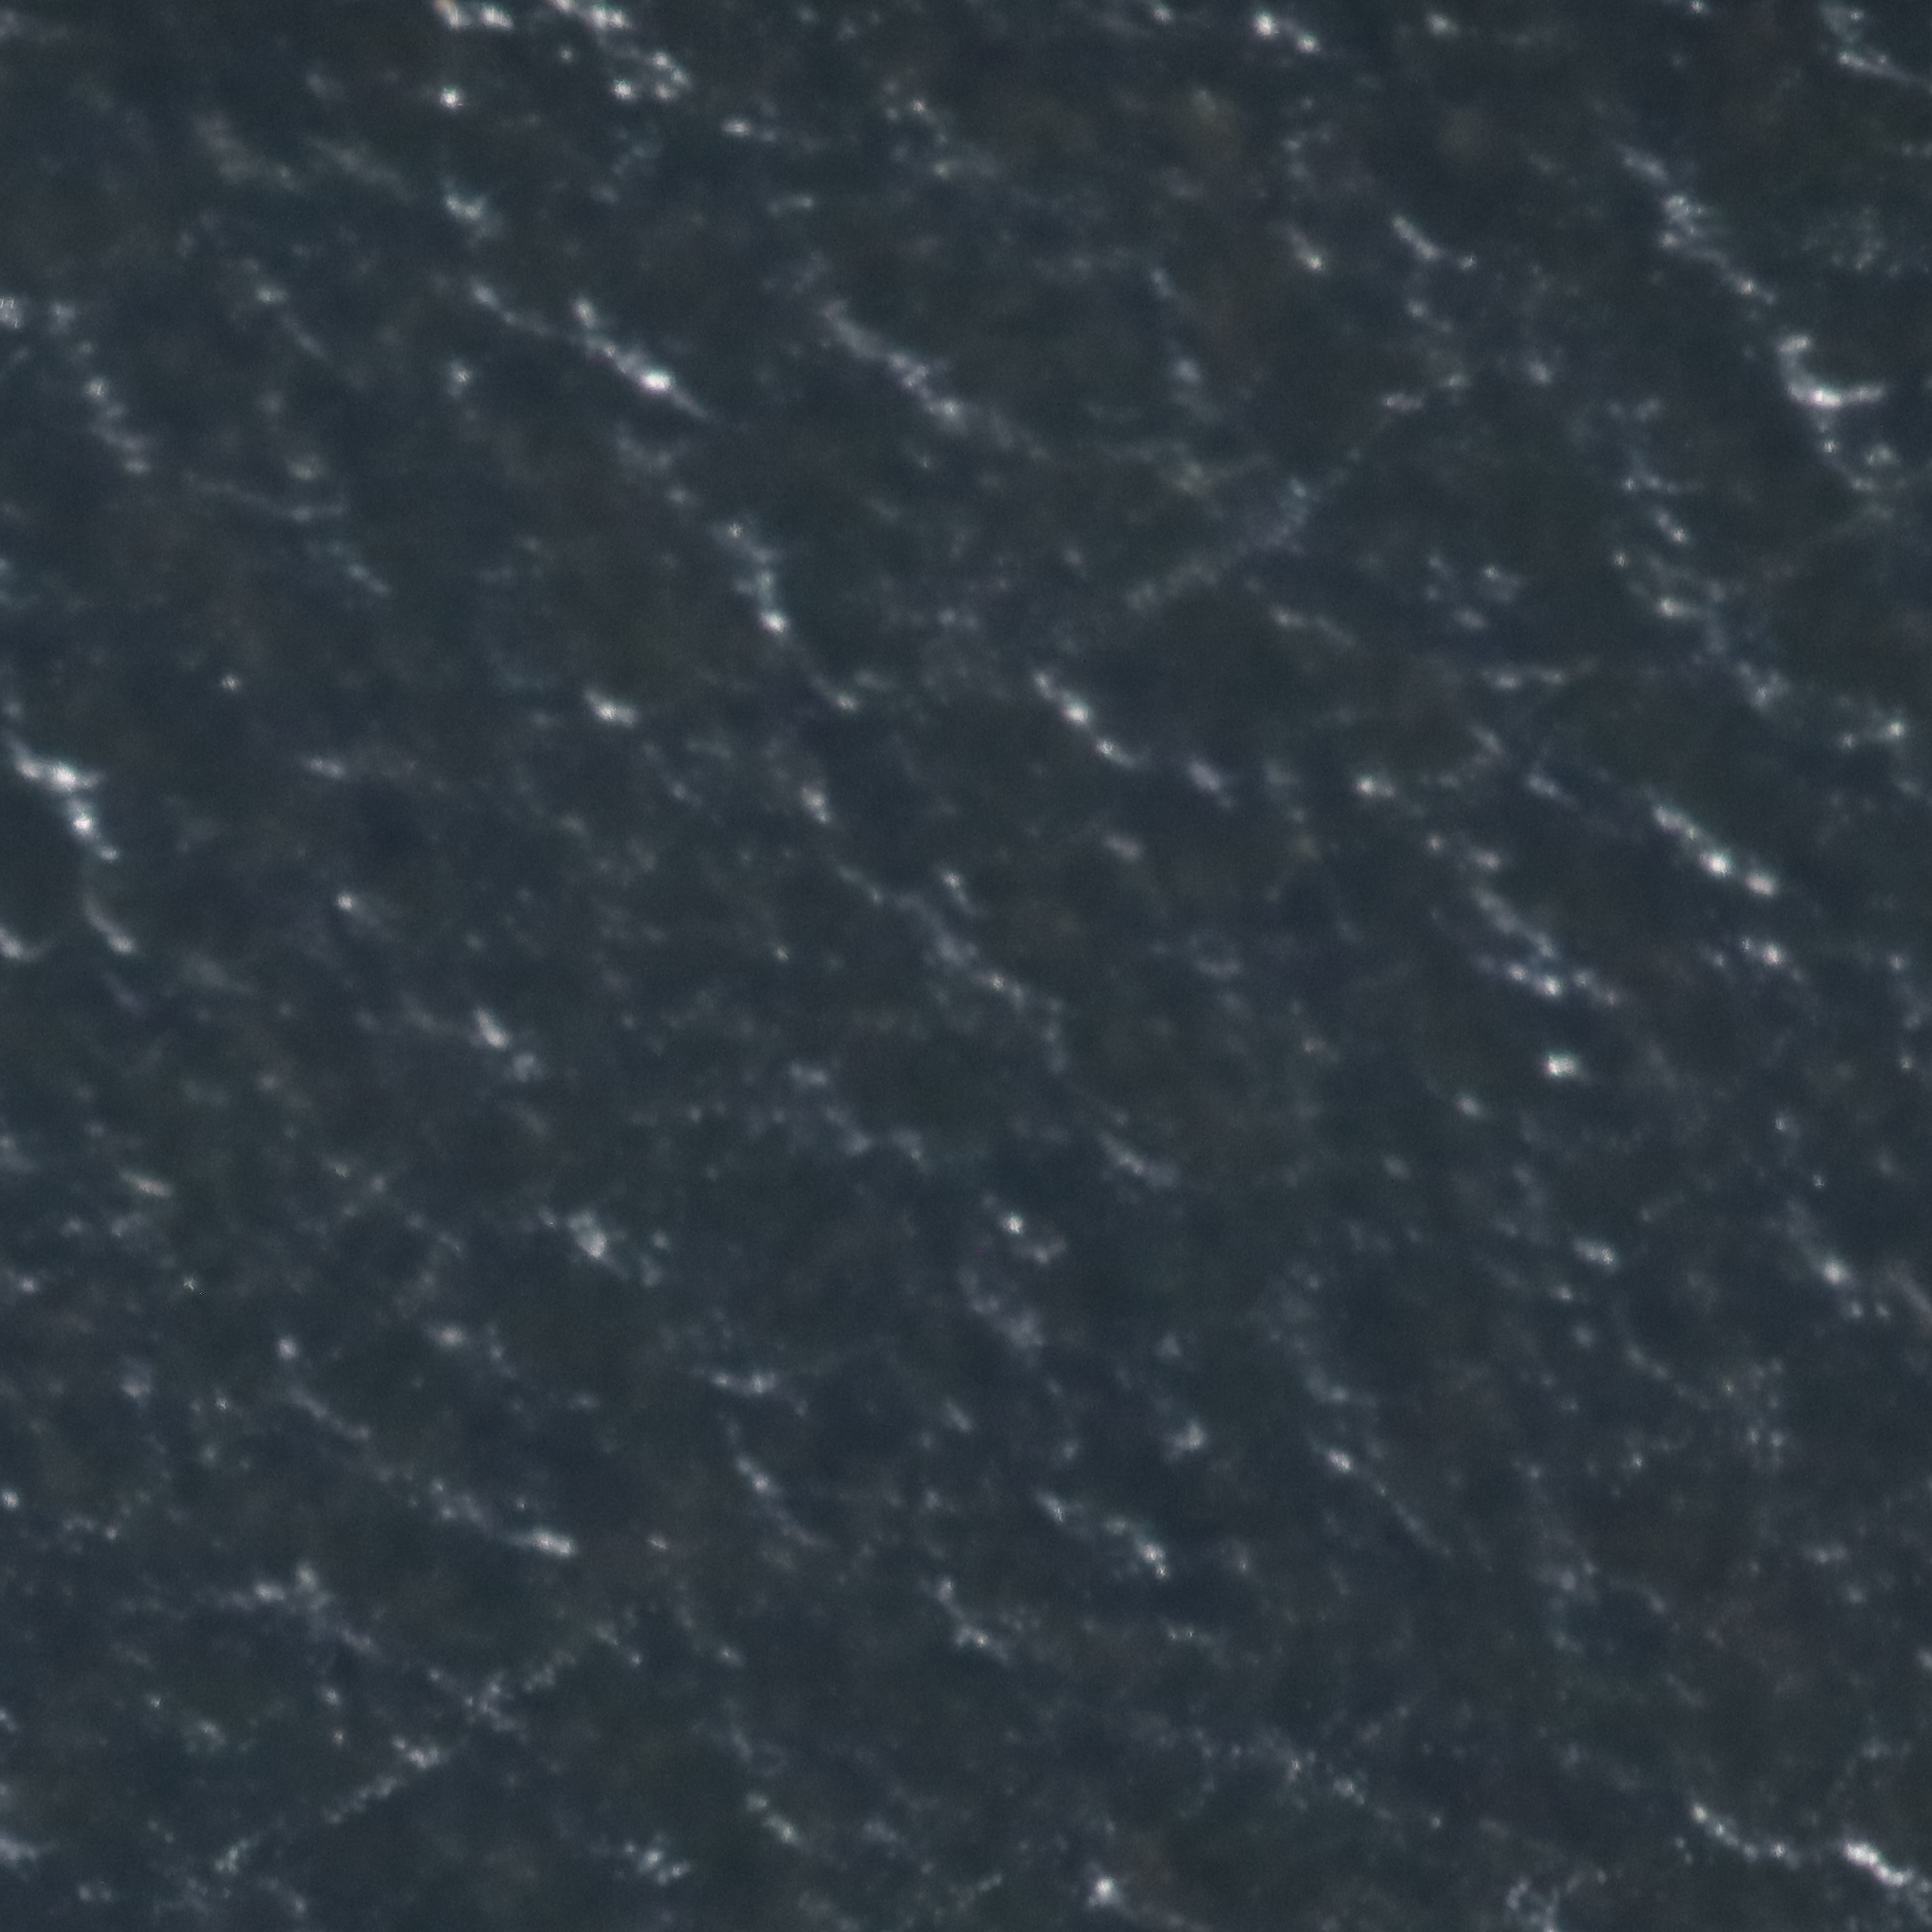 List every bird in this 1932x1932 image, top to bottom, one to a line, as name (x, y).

None